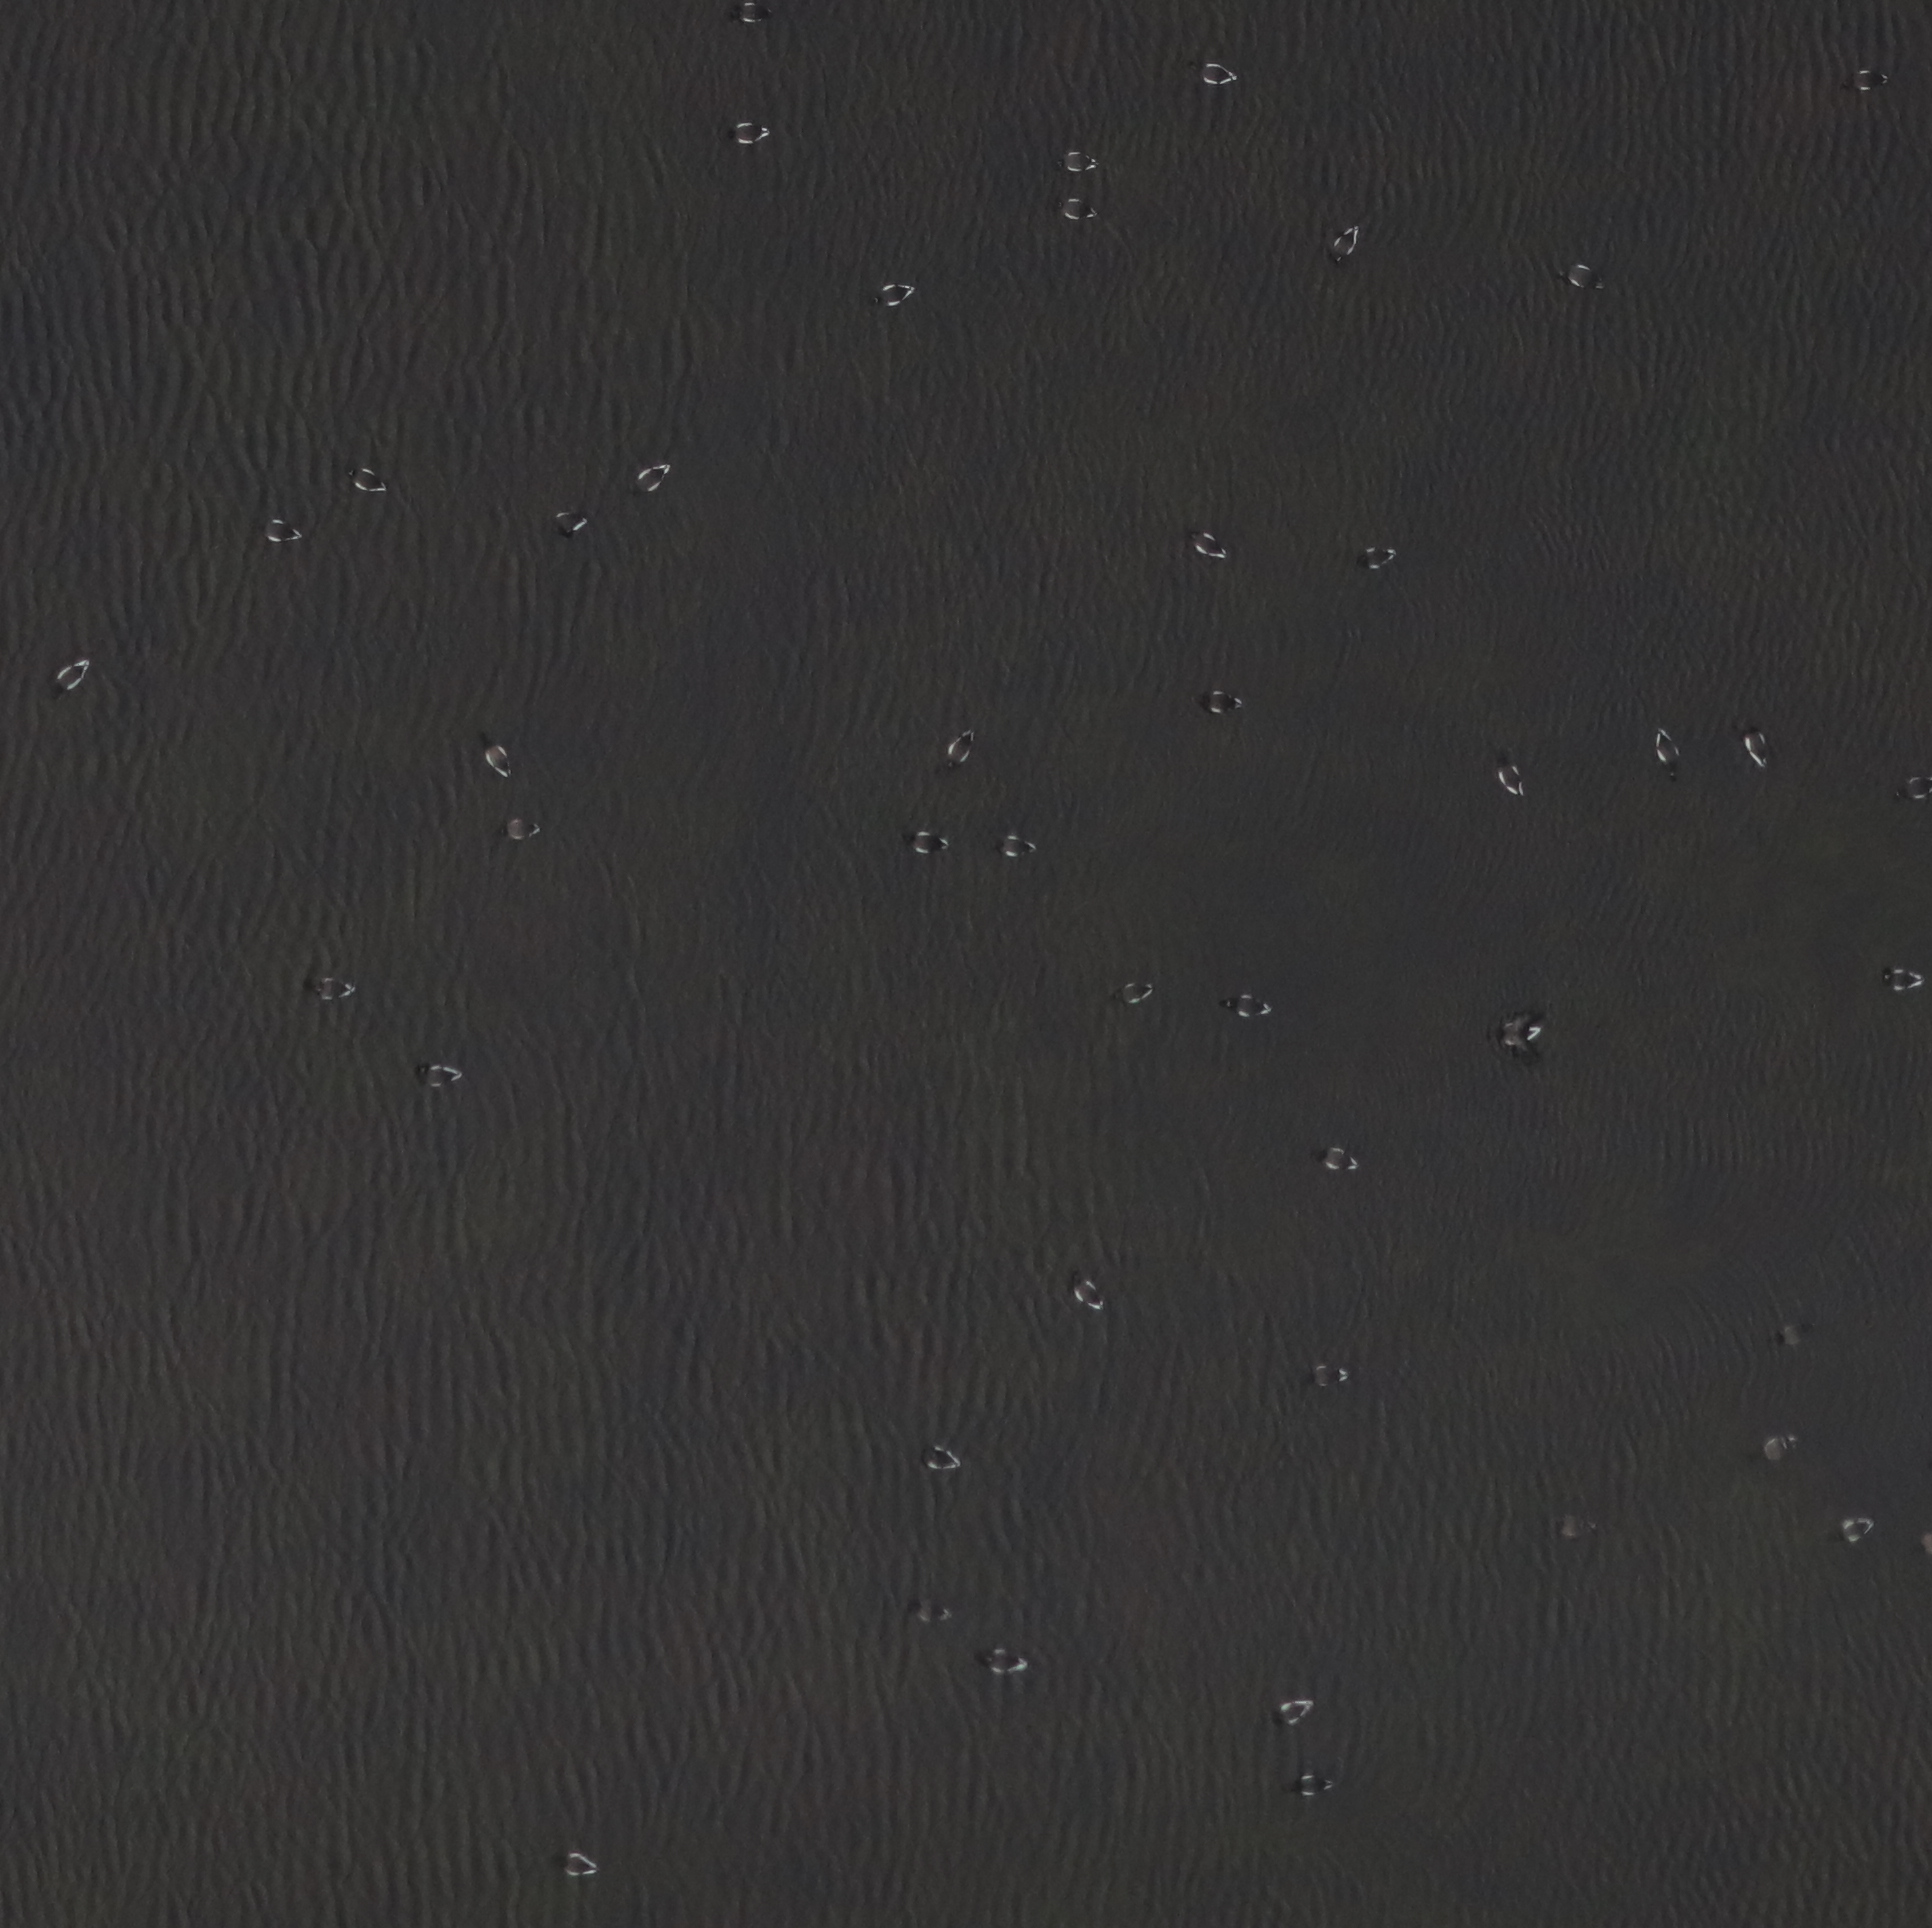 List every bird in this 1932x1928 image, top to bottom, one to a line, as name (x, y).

brant (751, 16)
brant (1215, 75)
brant (1866, 81)
brant (750, 134)
brant (1077, 164)
brant (1075, 209)
brant (1344, 245)
brant (1579, 276)
brant (893, 293)
brant (650, 478)
brant (367, 479)
brant (572, 523)
brant (282, 530)
brant (1207, 544)
brant (1375, 556)
brant (72, 674)
brant (1219, 701)
brant (1755, 745)
brant (960, 746)
brant (1667, 751)
brant (497, 757)
brant (1510, 775)
brant (1919, 786)
brant (522, 826)
brant (926, 841)
brant (1014, 846)
brant (1902, 981)
brant (333, 987)
brant (1134, 993)
brant (1248, 1008)
brant (1518, 1034)
brant (438, 1075)
brant (1338, 1158)
brant (1087, 1292)
brant (1796, 1334)
brant (1325, 1378)
brant (1778, 1450)
brant (939, 1458)
brant (1577, 1526)
brant (1853, 1530)
brant (1931, 1541)
brant (933, 1612)
brant (1004, 1662)
brant (1288, 1713)
brant (1307, 1783)
brant (576, 1864)